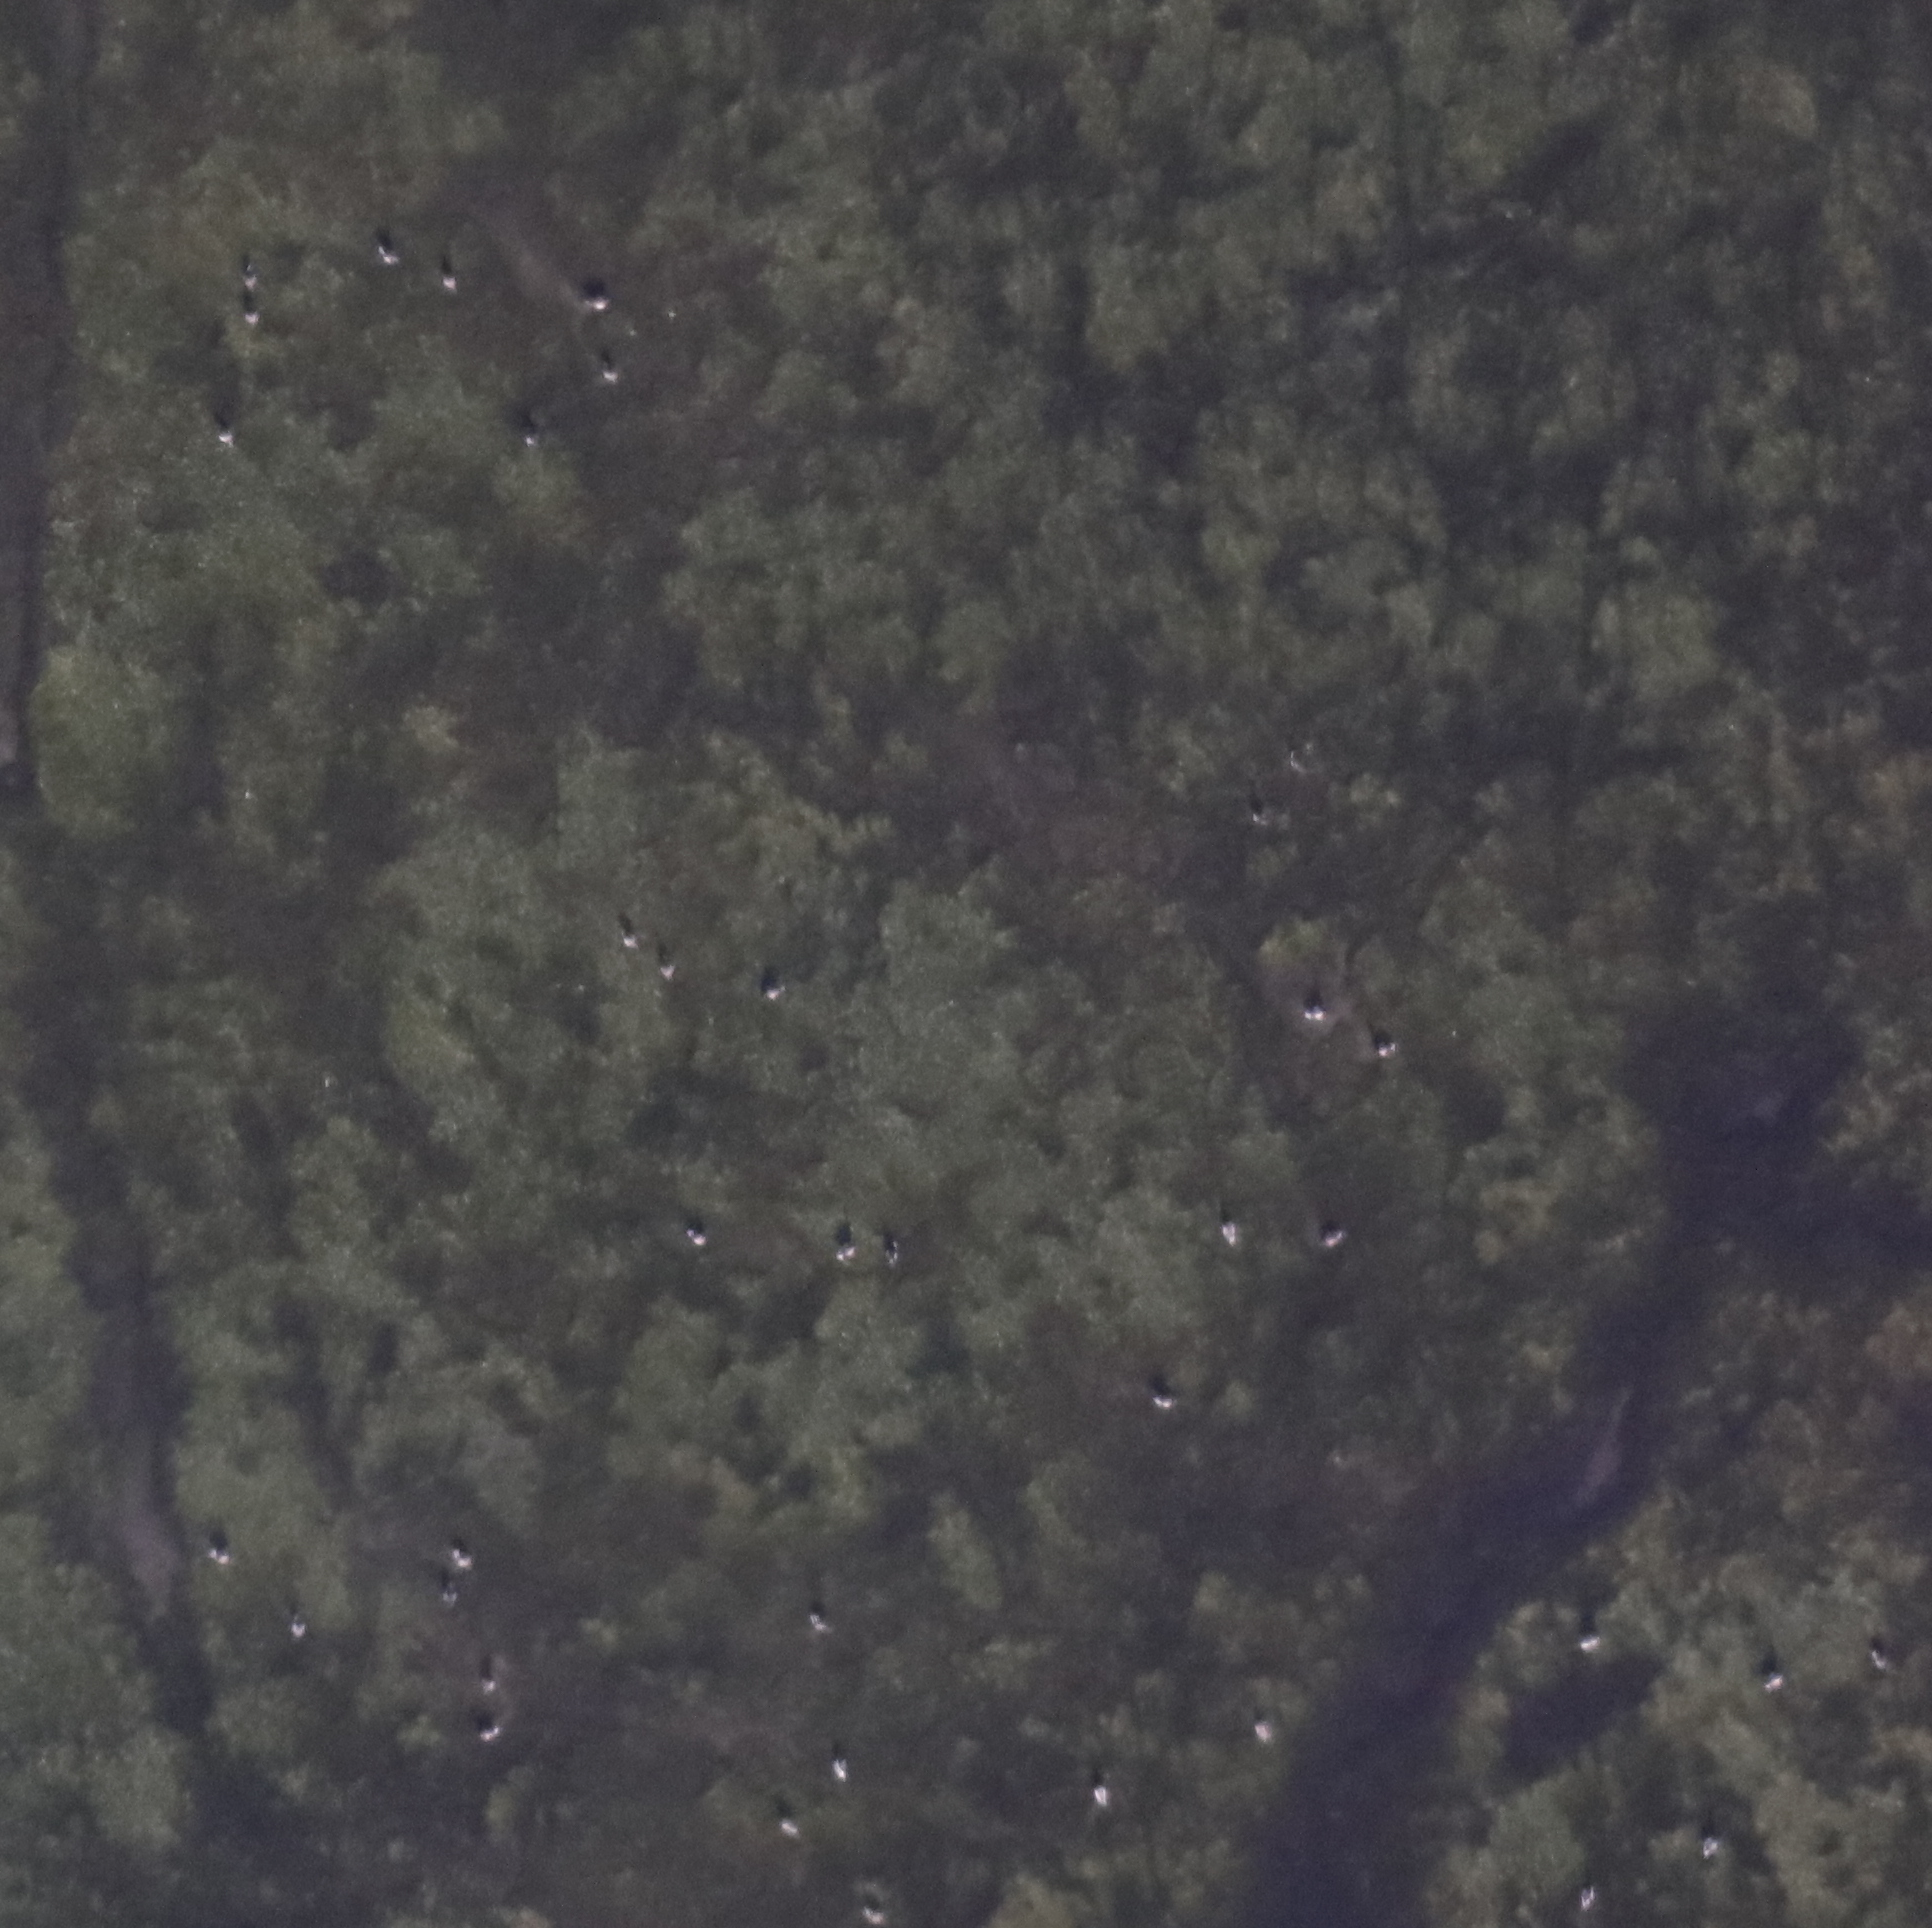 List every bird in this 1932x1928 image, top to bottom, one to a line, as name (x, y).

brant (396, 254)
brant (256, 272)
brant (451, 288)
brant (606, 307)
brant (254, 308)
brant (606, 379)
brant (535, 431)
brant (219, 437)
brant (1307, 750)
brant (1256, 809)
brant (627, 933)
brant (666, 969)
brant (777, 986)
brant (1314, 1002)
brant (1391, 1047)
brant (1236, 1231)
brant (697, 1235)
brant (1333, 1241)
brant (842, 1254)
brant (895, 1255)
brant (1163, 1406)
brant (212, 1553)
brant (462, 1562)
brant (453, 1597)
brant (817, 1608)
brant (293, 1627)
brant (1589, 1640)
brant (1880, 1656)
brant (483, 1677)
brant (1784, 1681)
brant (1264, 1724)
brant (487, 1728)
brant (843, 1768)
brant (1104, 1786)
brant (789, 1825)
brant (1716, 1841)
brant (1589, 1890)
brant (876, 1912)